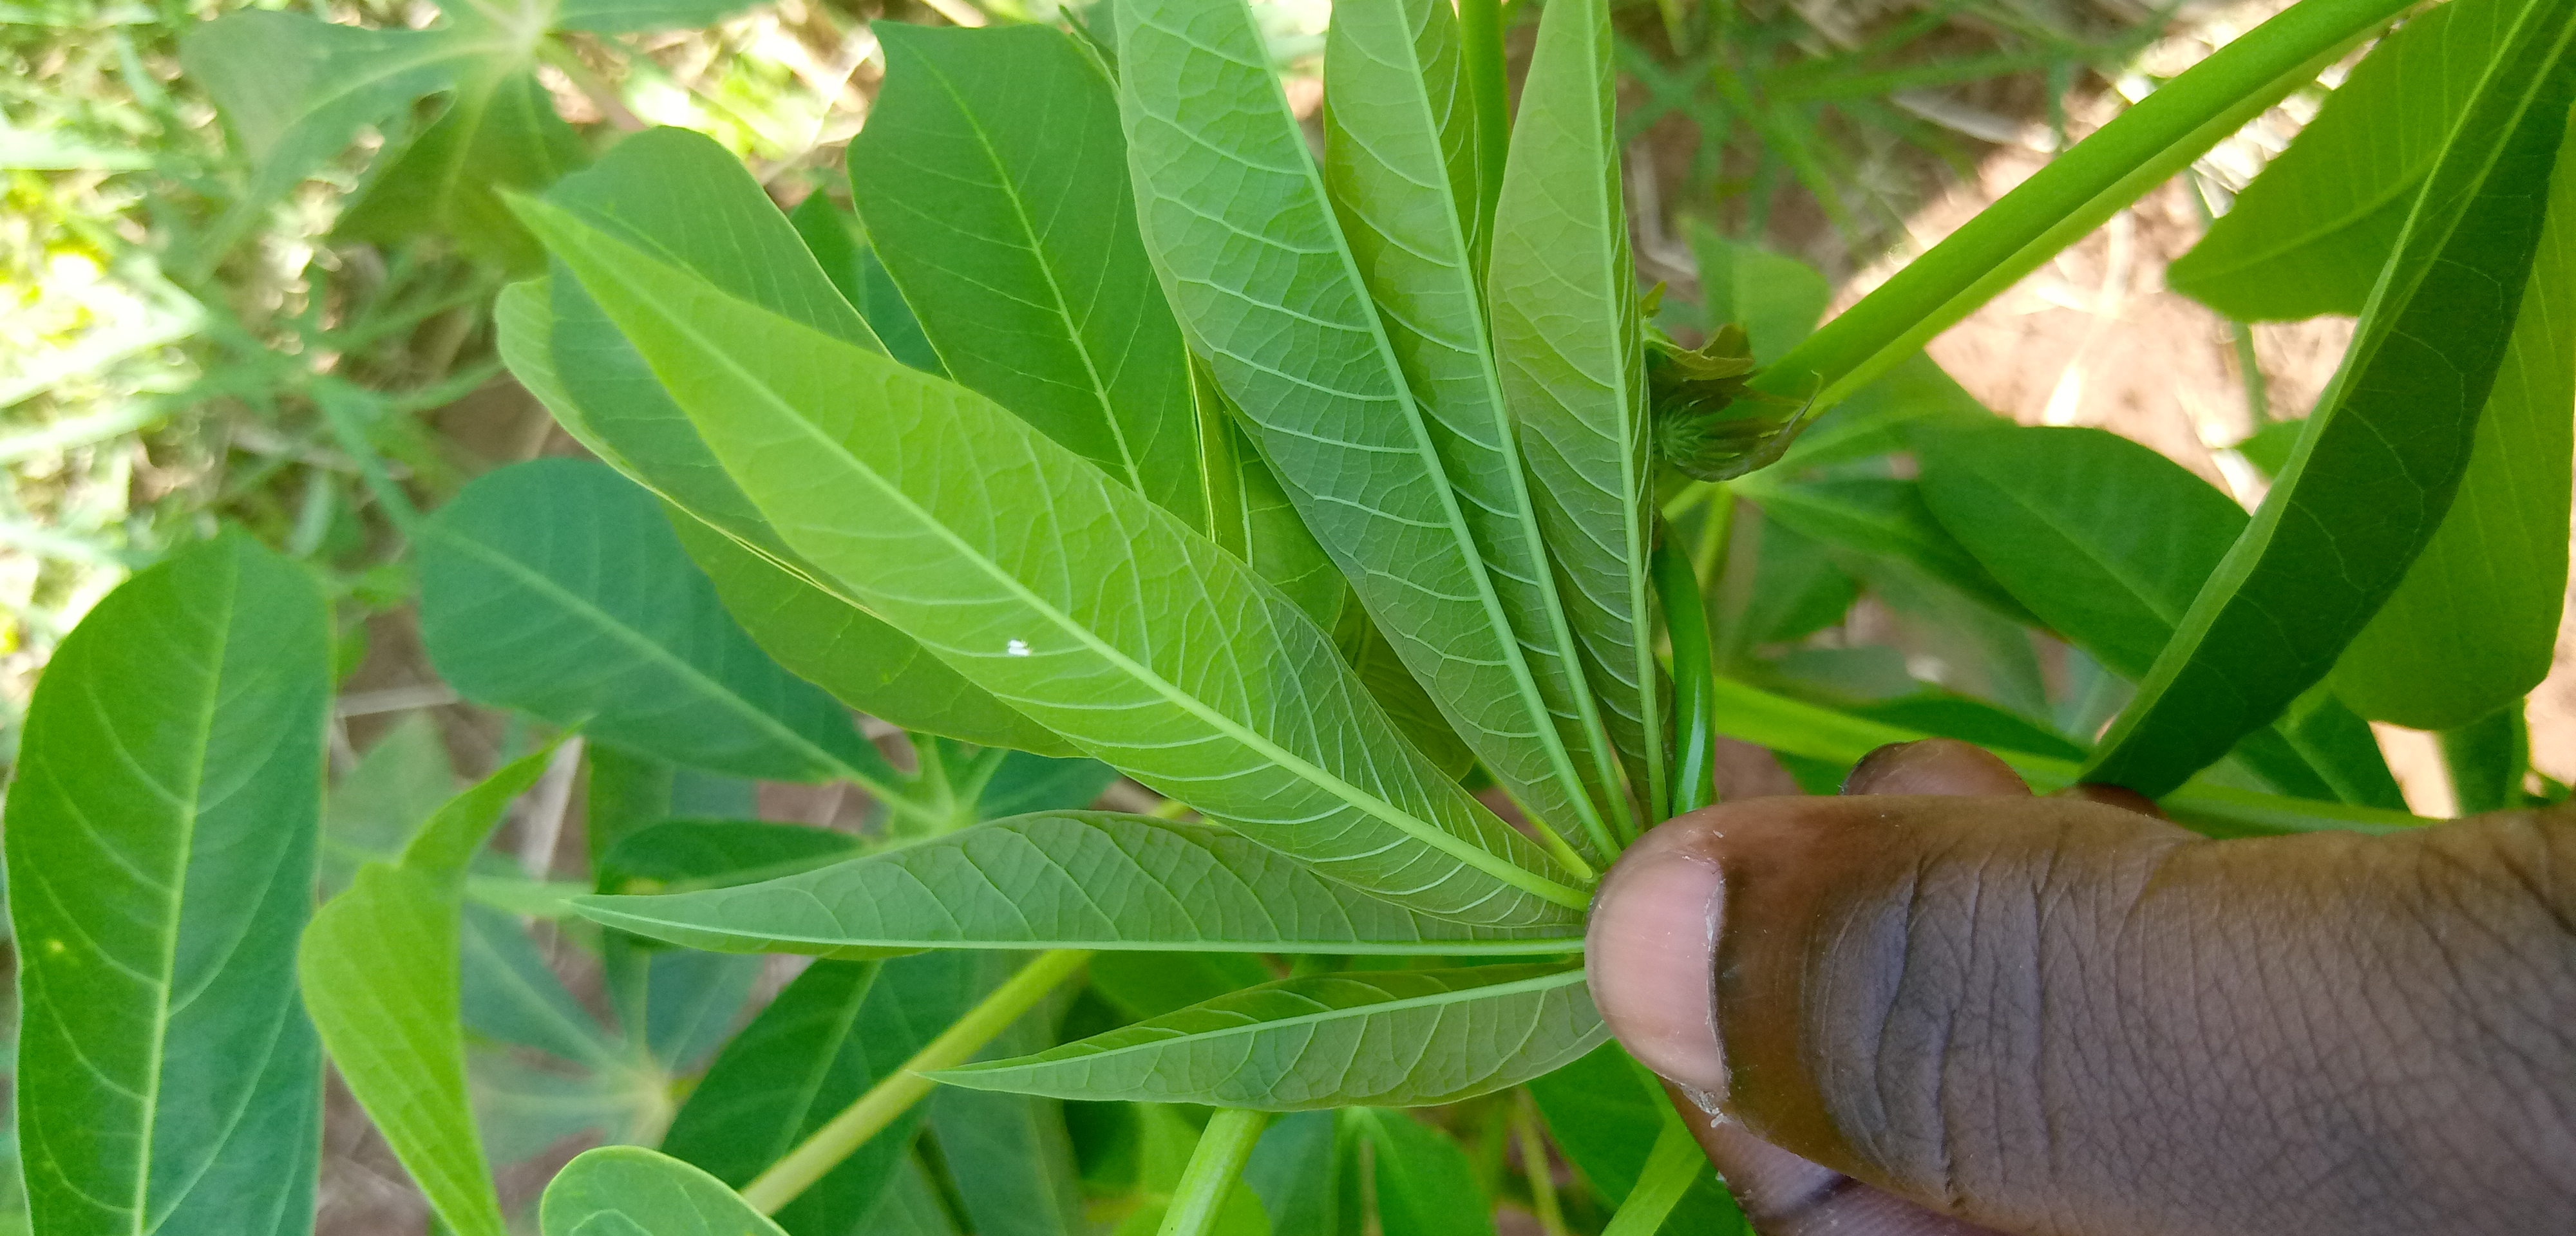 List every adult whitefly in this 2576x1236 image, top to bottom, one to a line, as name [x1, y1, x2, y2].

whitefly [1006, 638, 1030, 648]
whitefly [1008, 648, 1032, 657]